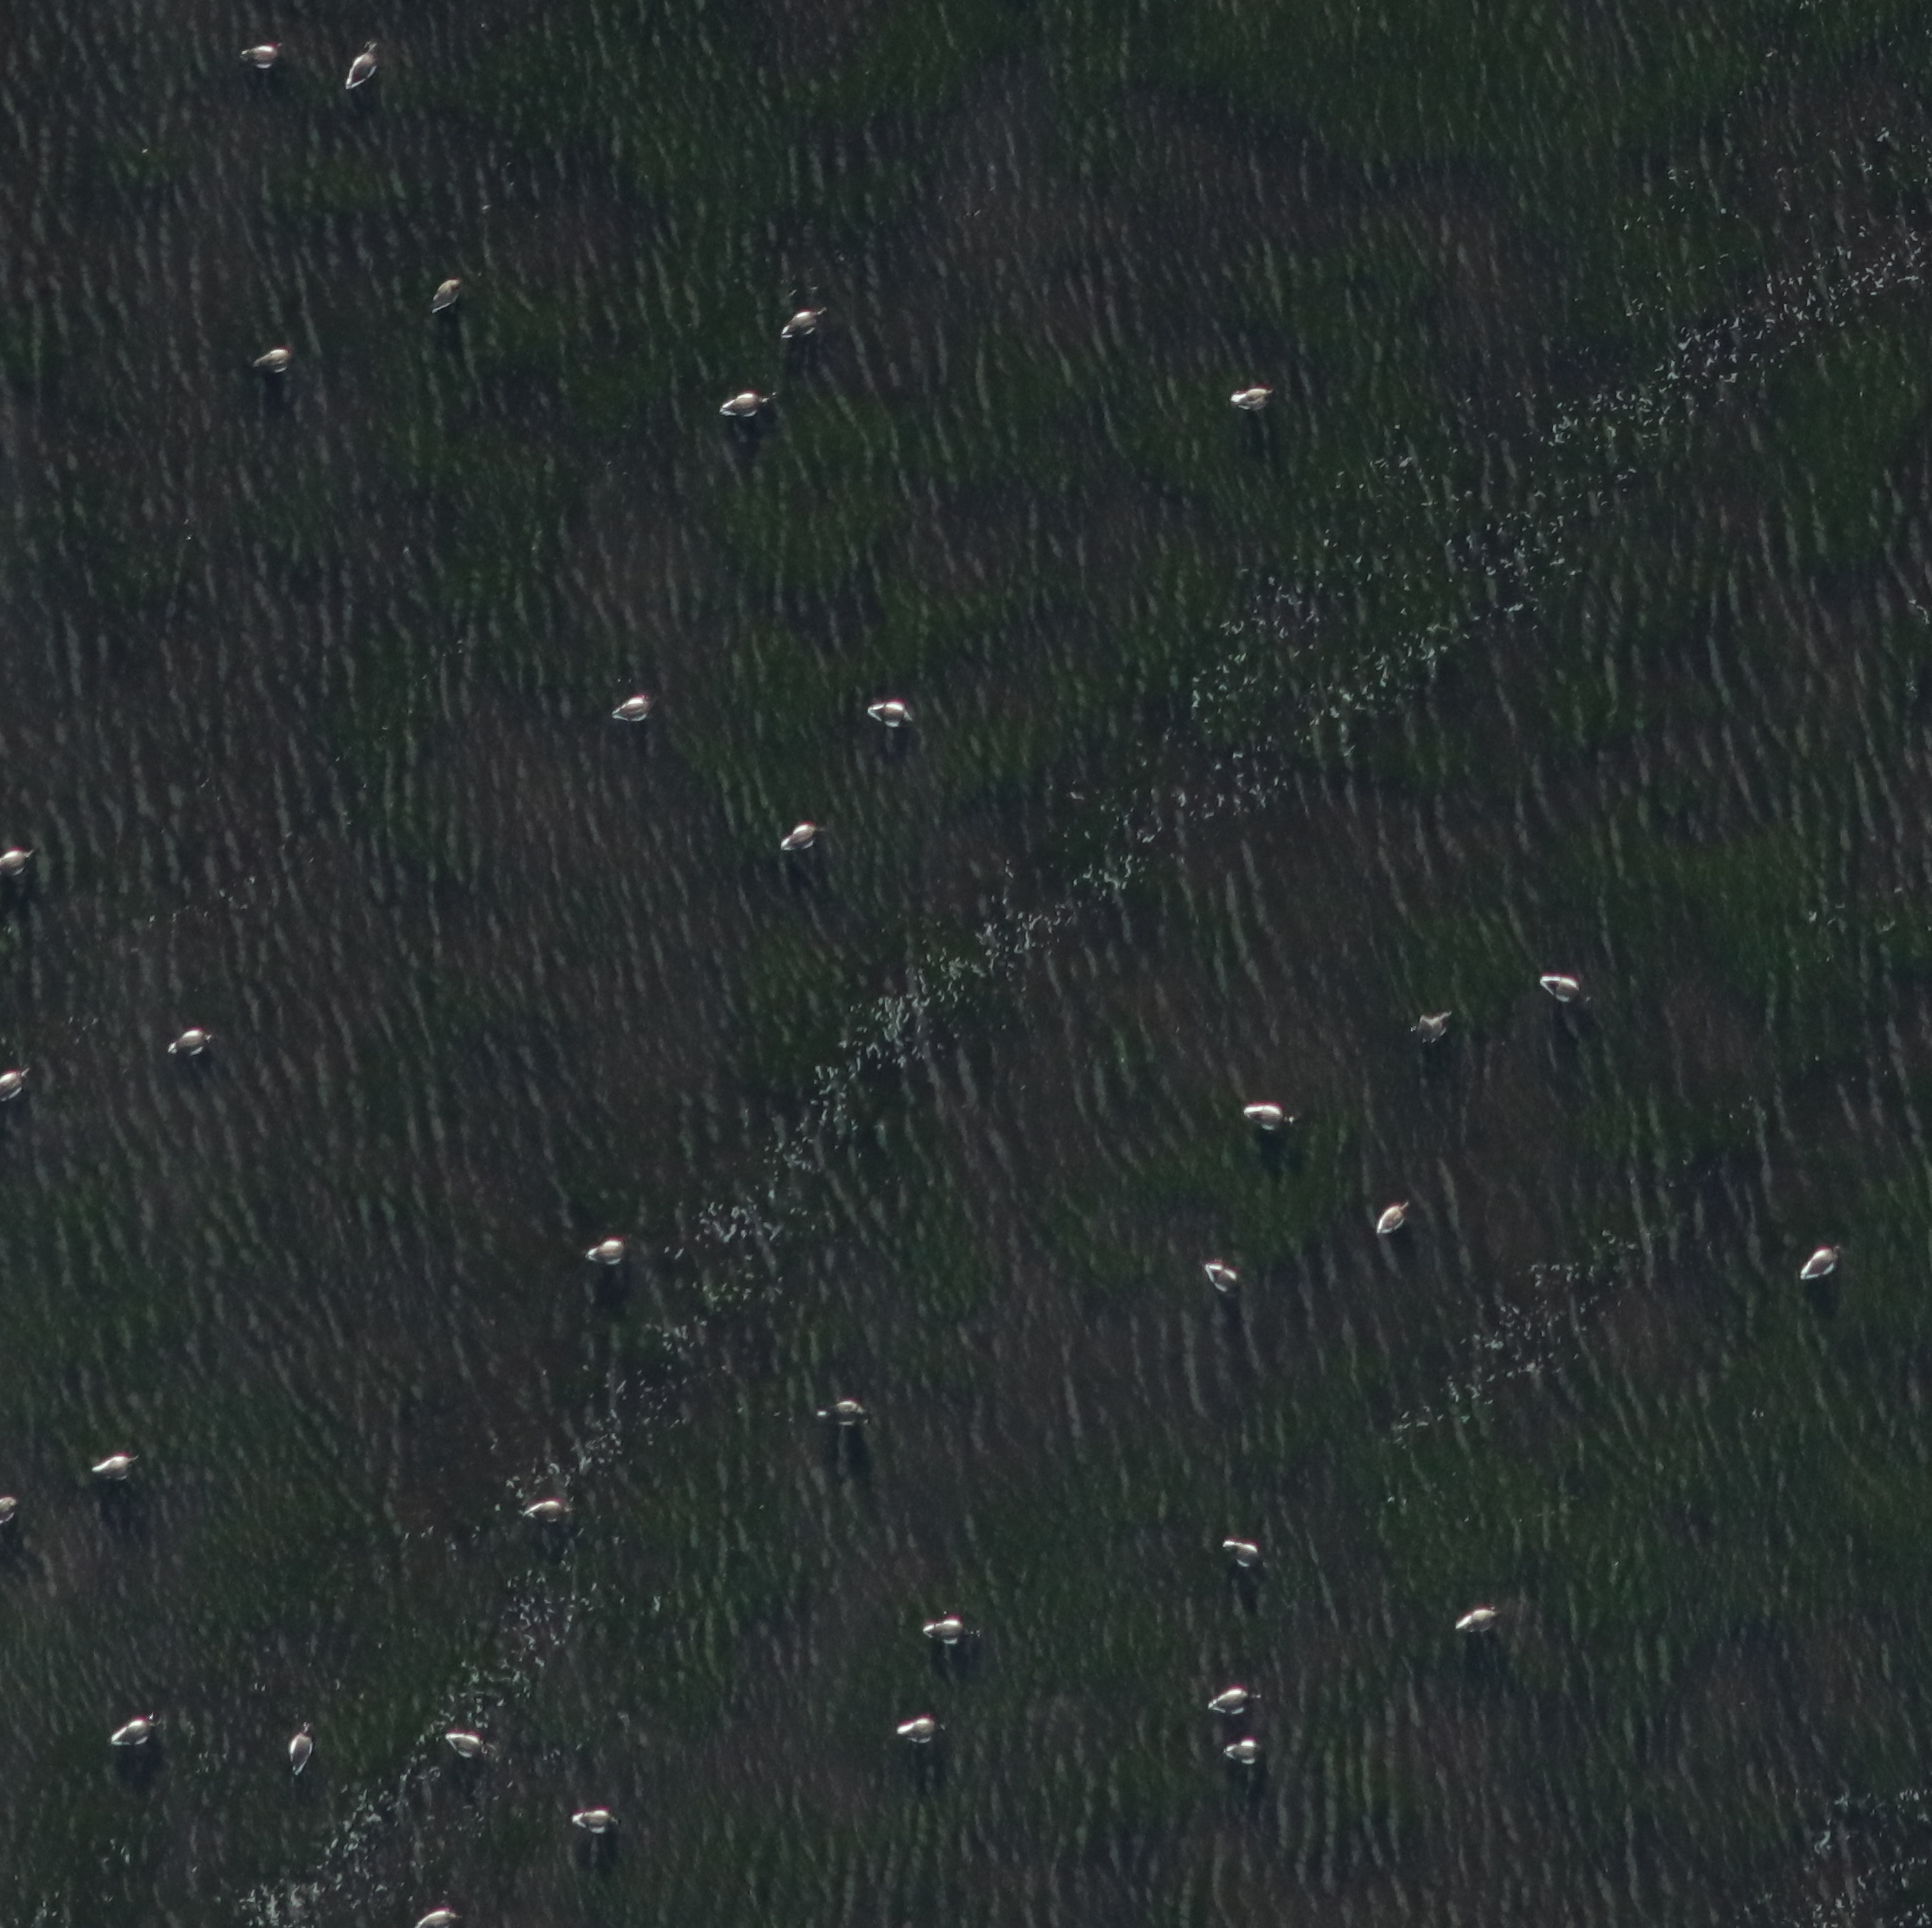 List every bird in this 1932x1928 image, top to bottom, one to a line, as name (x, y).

brant (261, 56)
brant (363, 68)
brant (446, 293)
brant (801, 323)
brant (271, 360)
brant (1254, 399)
brant (744, 407)
brant (634, 709)
brant (890, 715)
brant (800, 838)
brant (13, 863)
brant (1563, 990)
brant (1429, 1027)
brant (191, 1042)
brant (5, 1087)
brant (1267, 1117)
brant (1392, 1219)
brant (607, 1254)
brant (1821, 1263)
brant (1223, 1278)
brant (843, 1413)
brant (114, 1466)
brant (545, 1509)
brant (2, 1511)
brant (1243, 1554)
brant (1477, 1621)
brant (947, 1630)
brant (1233, 1701)
brant (920, 1729)
brant (135, 1734)
brant (466, 1742)
brant (301, 1749)
brant (1241, 1753)
brant (593, 1820)
brant (437, 1919)